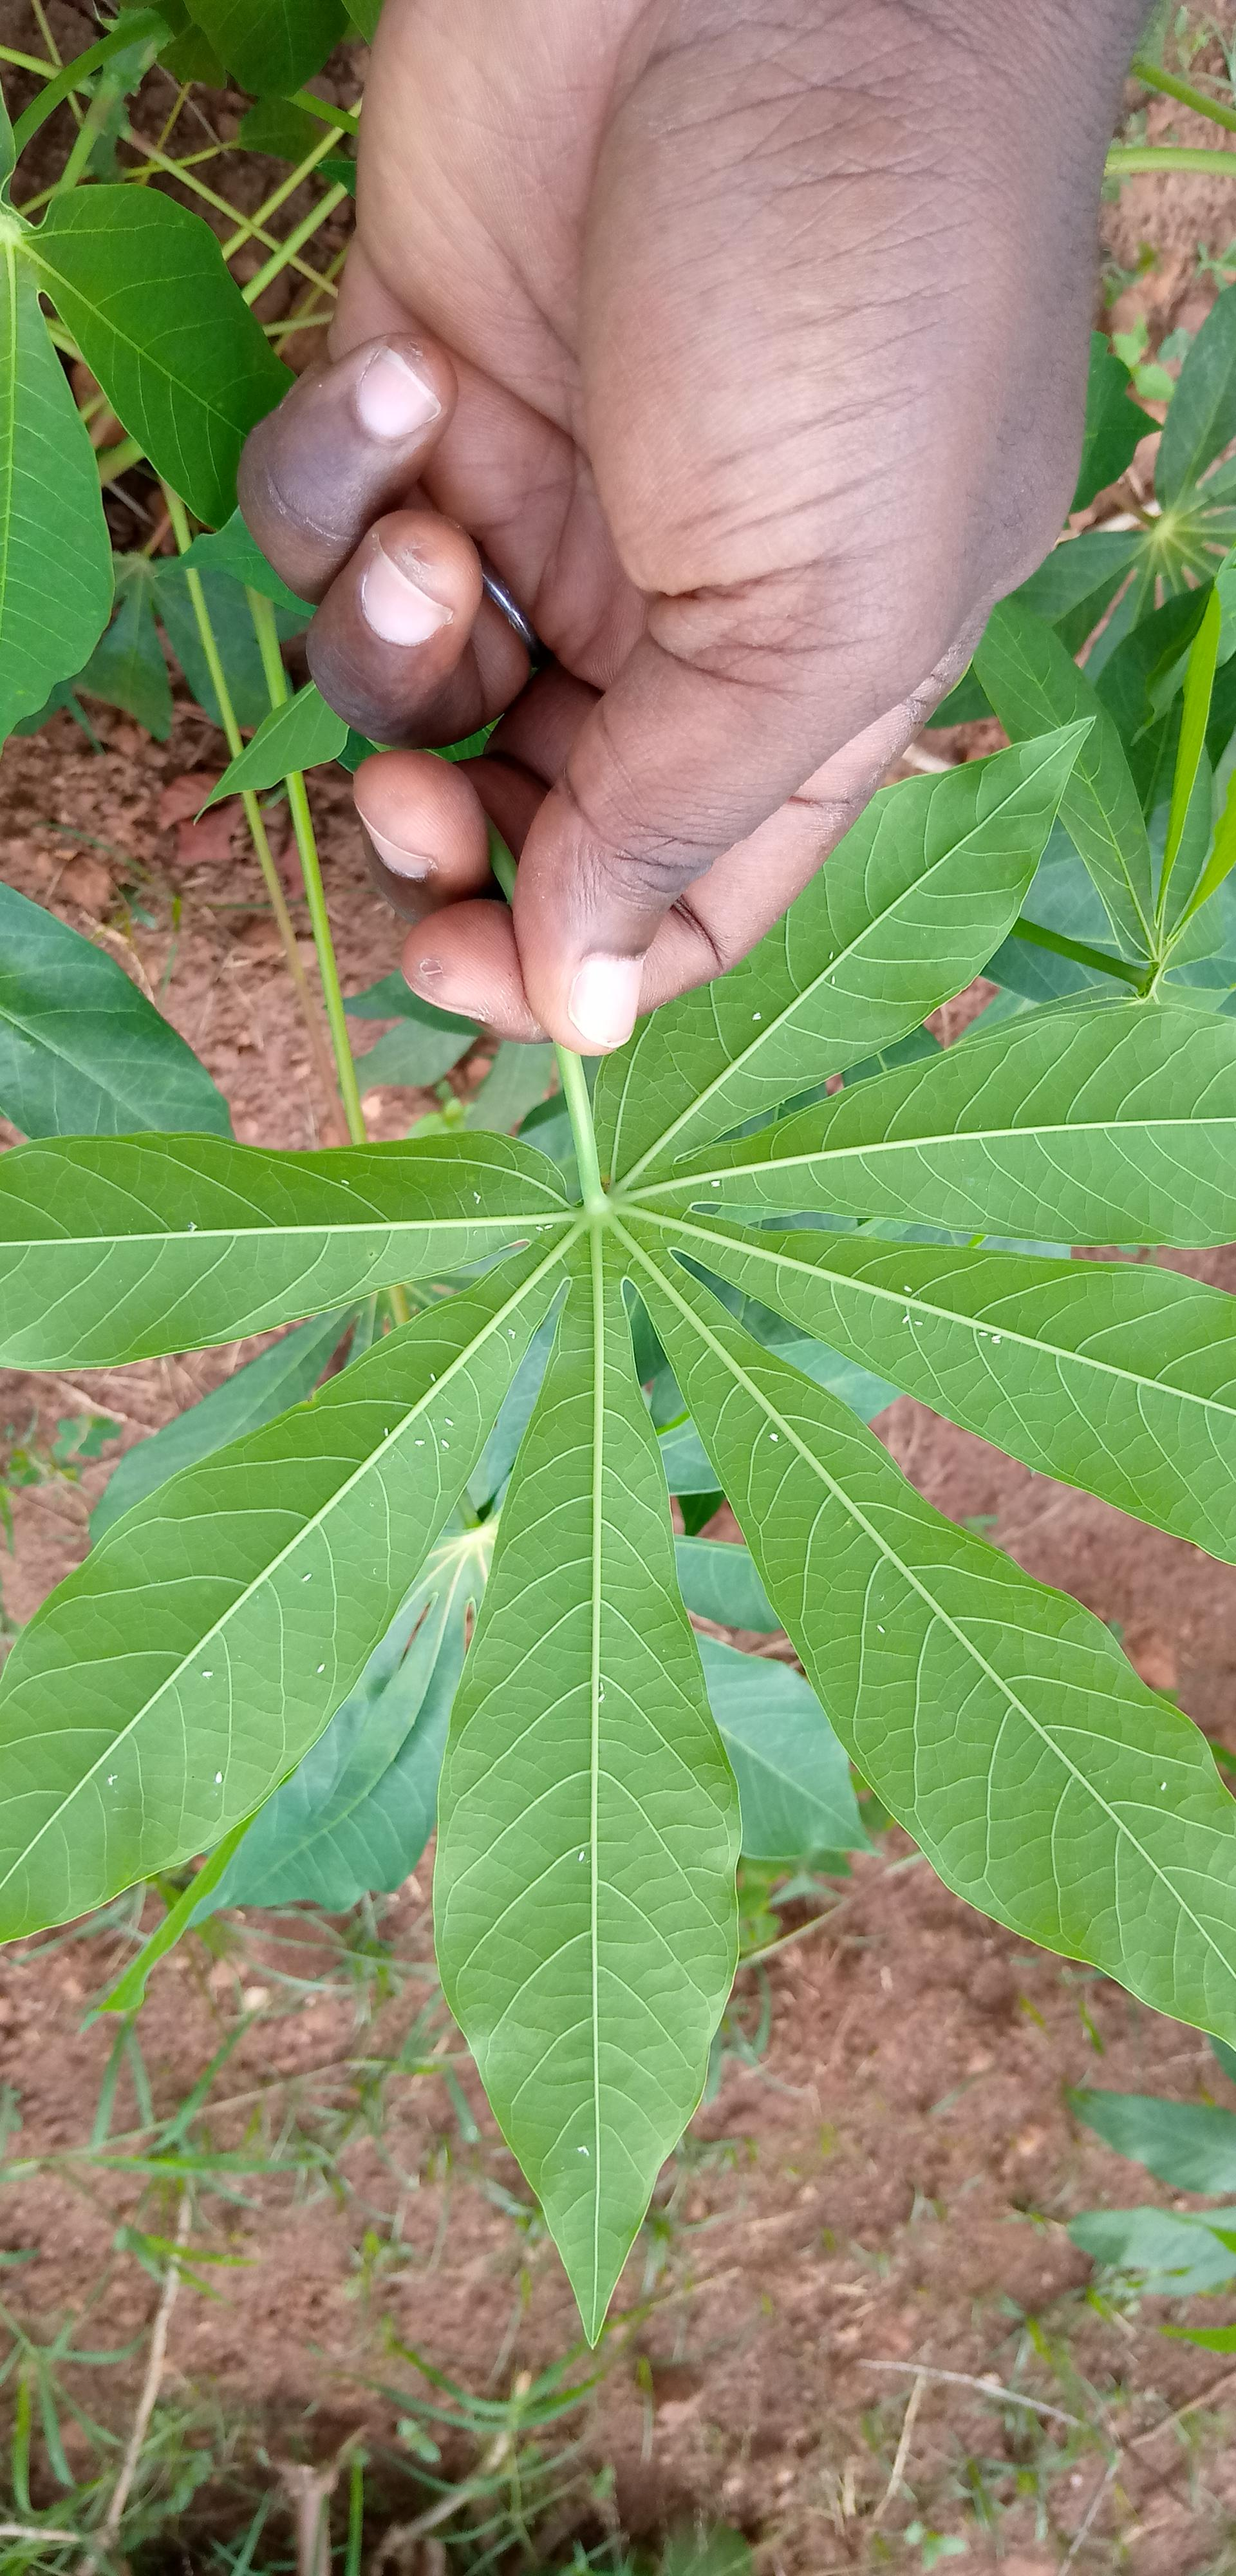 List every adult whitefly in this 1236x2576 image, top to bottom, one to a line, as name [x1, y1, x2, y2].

whitefly [646, 418, 659, 434]
whitefly [650, 713, 660, 726]
whitefly [66, 779, 80, 800]
whitefly [1010, 786, 1022, 808]
whitefly [1116, 788, 1129, 805]
whitefly [626, 869, 644, 882]
whitefly [632, 883, 639, 896]
whitefly [1018, 896, 1037, 909]
whitefly [907, 902, 923, 915]
whitefly [350, 939, 360, 953]
whitefly [922, 990, 935, 1007]
whitefly [785, 1126, 799, 1139]
whitefly [810, 1128, 822, 1136]
whitefly [454, 1130, 470, 1145]
whitefly [844, 1137, 854, 1151]
whitefly [781, 1148, 794, 1160]
whitefly [800, 1188, 807, 1207]
whitefly [234, 1226, 250, 1236]
whitefly [232, 1229, 247, 1240]
whitefly [720, 1235, 731, 1250]
whitefly [247, 1236, 261, 1247]
whitefly [311, 1245, 323, 1259]
whitefly [324, 1251, 338, 1263]
whitefly [322, 1280, 337, 1294]
whitefly [688, 1341, 704, 1351]
whitefly [1036, 1343, 1049, 1356]
whitefly [679, 1344, 693, 1355]
whitefly [753, 1368, 764, 1385]
whitefly [514, 1385, 530, 1399]
whitefly [886, 1387, 897, 1401]
whitefly [470, 1553, 490, 1573]
whitefly [474, 1557, 486, 1567]
whitefly [398, 1583, 407, 1605]
whitefly [401, 1610, 410, 1633]